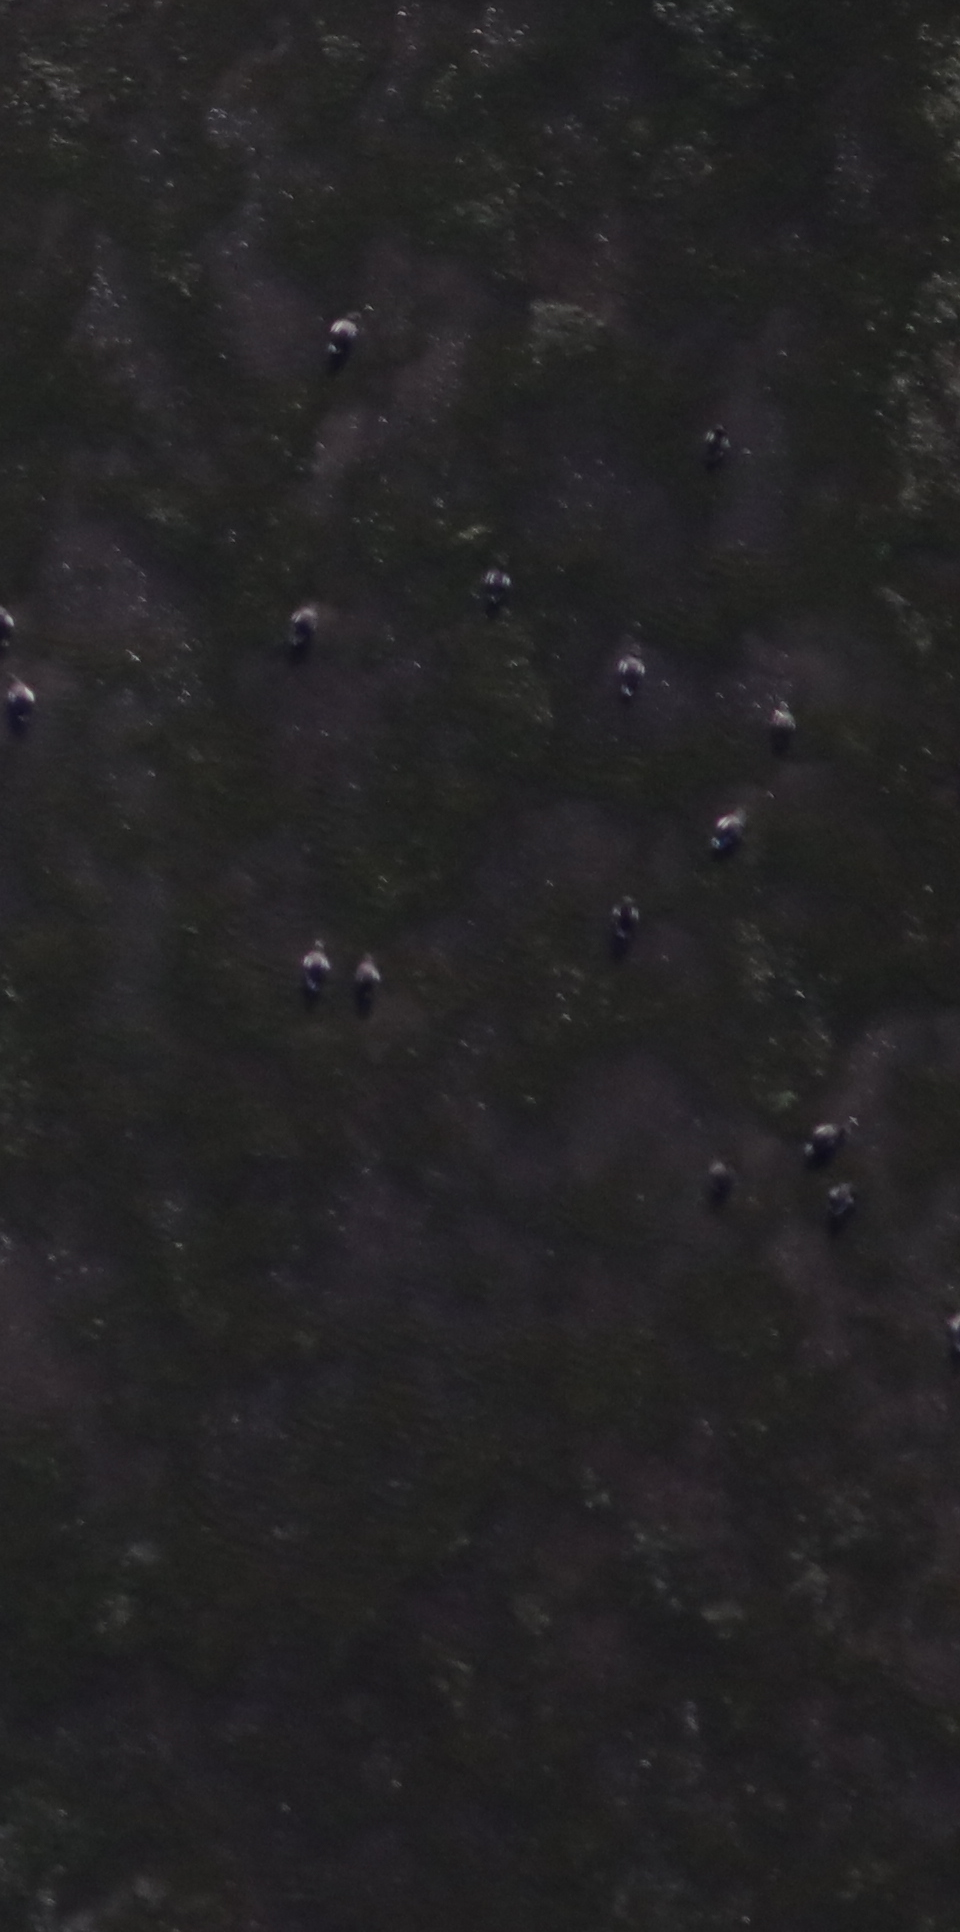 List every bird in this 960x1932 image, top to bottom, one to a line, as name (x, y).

brant (343, 325)
brant (717, 447)
brant (498, 581)
brant (312, 620)
brant (635, 676)
brant (28, 697)
brant (784, 719)
brant (724, 832)
brant (626, 922)
brant (316, 967)
brant (369, 981)
brant (822, 1141)
brant (721, 1171)
brant (846, 1211)